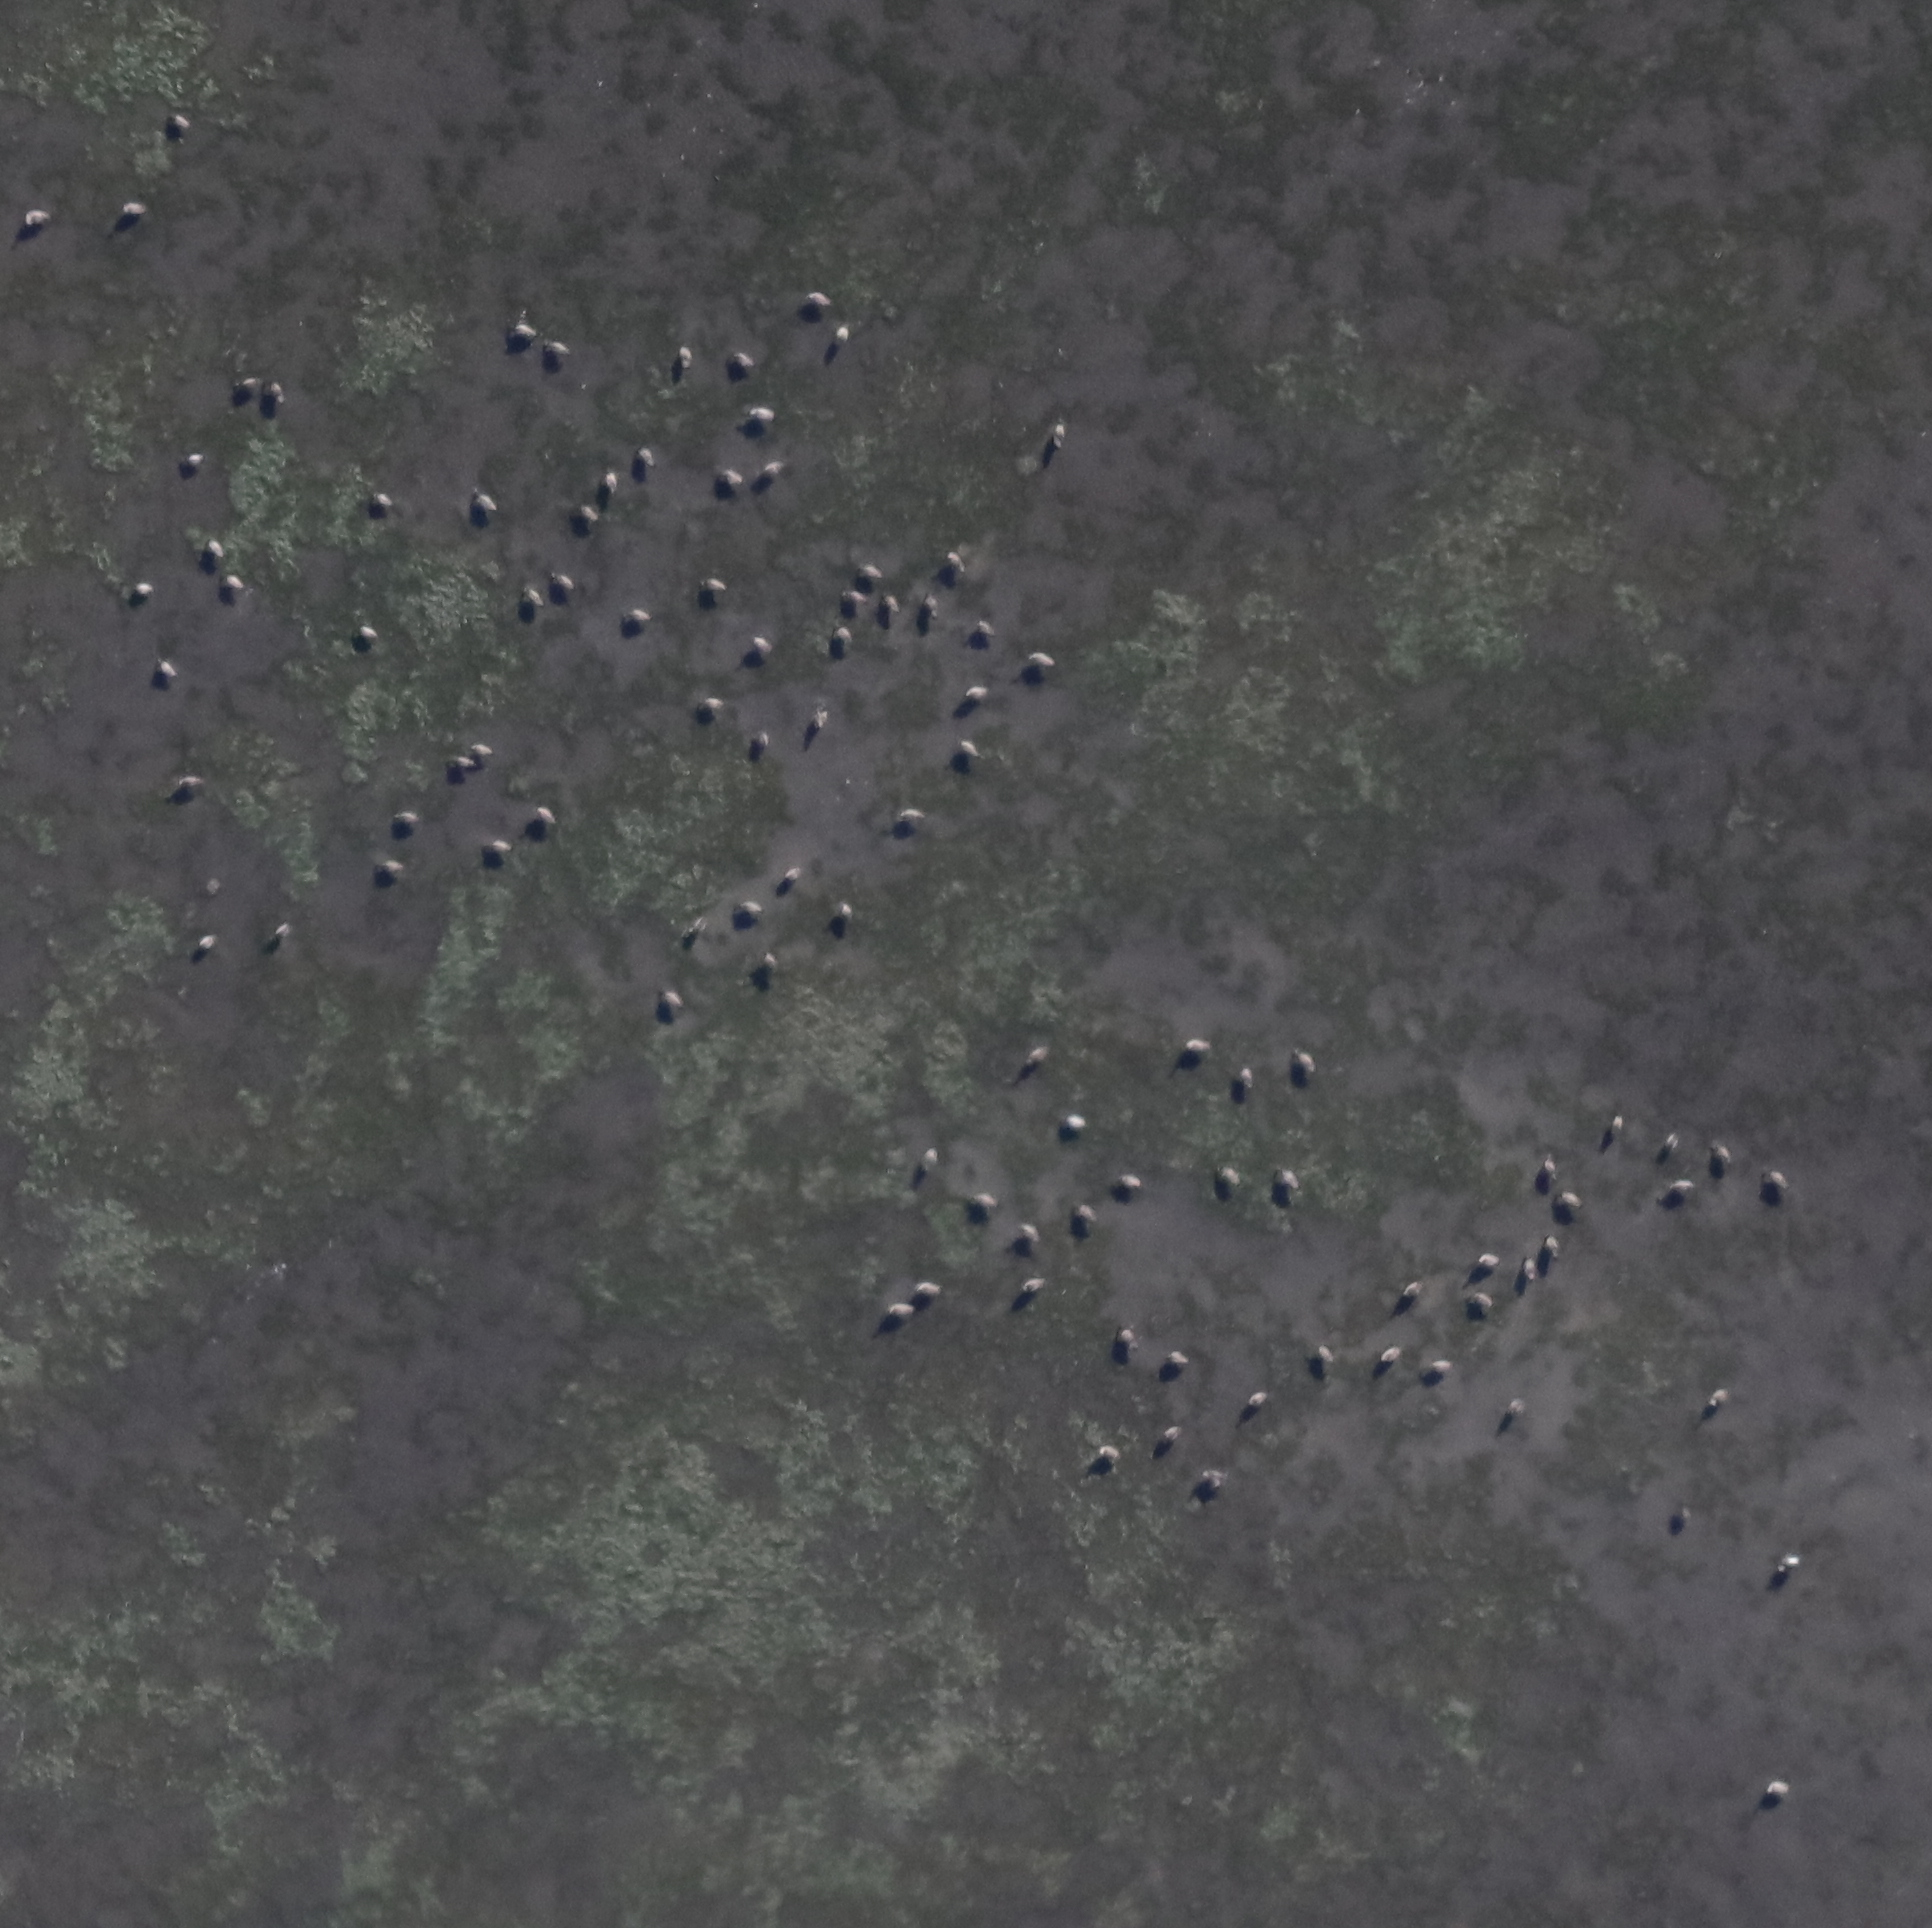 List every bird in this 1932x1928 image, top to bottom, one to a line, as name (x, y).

Canada goose (186, 120)
Canada goose (135, 216)
Canada goose (41, 219)
Canada goose (818, 297)
Canada goose (523, 330)
Canada goose (839, 340)
Canada goose (561, 350)
Canada goose (685, 357)
Canada goose (738, 358)
Canada goose (248, 386)
Canada goose (286, 390)
Canada goose (764, 413)
Canada goose (1059, 429)
Canada goose (645, 463)
Canada goose (193, 465)
Canada goose (774, 472)
Canada goose (609, 479)
Canada goose (733, 479)
Canada goose (489, 497)
Canada goose (386, 498)
Canada goose (591, 516)
Canada goose (217, 544)
Canada goose (964, 561)
Canada goose (865, 570)
Canada goose (565, 582)
Canada goose (716, 585)
Canada goose (242, 587)
Canada goose (141, 589)
Canada goose (857, 602)
Canada goose (532, 603)
Canada goose (930, 605)
Canada goose (891, 609)
Canada goose (643, 614)
Canada goose (989, 628)
Canada goose (371, 632)
Canada goose (848, 635)
Canada goose (759, 648)
Canada goose (1041, 660)
Canada goose (170, 674)
Canada goose (982, 687)
Canada goose (716, 707)
Canada goose (822, 722)
Canada goose (765, 745)
Canada goose (485, 750)
Canada goose (964, 753)
Canada goose (466, 762)
Canada goose (190, 787)
Canada goose (916, 811)
Canada goose (547, 816)
Canada goose (406, 818)
Canada goose (500, 855)
Canada goose (397, 863)
Canada goose (787, 873)
Canada goose (749, 906)
Canada goose (847, 912)
Canada goose (703, 925)
Canada goose (282, 932)
Canada goose (204, 947)
Canada goose (769, 965)
Canada goose (670, 1000)
Canada goose (1200, 1047)
Canada goose (1041, 1058)
Canada goose (1317, 1065)
Canada goose (1248, 1078)
Canada goose (1619, 1127)
Canada goose (1081, 1128)
Canada goose (1674, 1143)
Canada goose (1724, 1155)
Canada goose (935, 1158)
Canada goose (1549, 1170)
Canada goose (1234, 1175)
Canada goose (1780, 1178)
Canada goose (1124, 1183)
Canada goose (1297, 1186)
Canada goose (1682, 1189)
Canada goose (1572, 1199)
Canada goose (983, 1211)
Canada goose (1088, 1214)
Canada goose (1035, 1238)
Canada goose (1558, 1239)
Canada goose (1492, 1260)
Canada goose (1539, 1277)
Canada goose (1038, 1289)
Canada goose (1415, 1290)
Canada goose (931, 1296)
Canada goose (1485, 1308)
Canada goose (902, 1316)
Canada goose (1131, 1338)
Canada goose (1328, 1354)
Canada goose (1390, 1355)
Canada goose (1173, 1359)
Canada goose (1434, 1367)
Canada goose (1258, 1397)
Canada goose (1719, 1397)
Canada goose (1521, 1410)
Canada goose (1175, 1434)
Canada goose (1113, 1455)
Canada goose (1217, 1477)
Canada goose (1681, 1512)
Canada goose (1785, 1563)
Canada goose (1778, 1788)